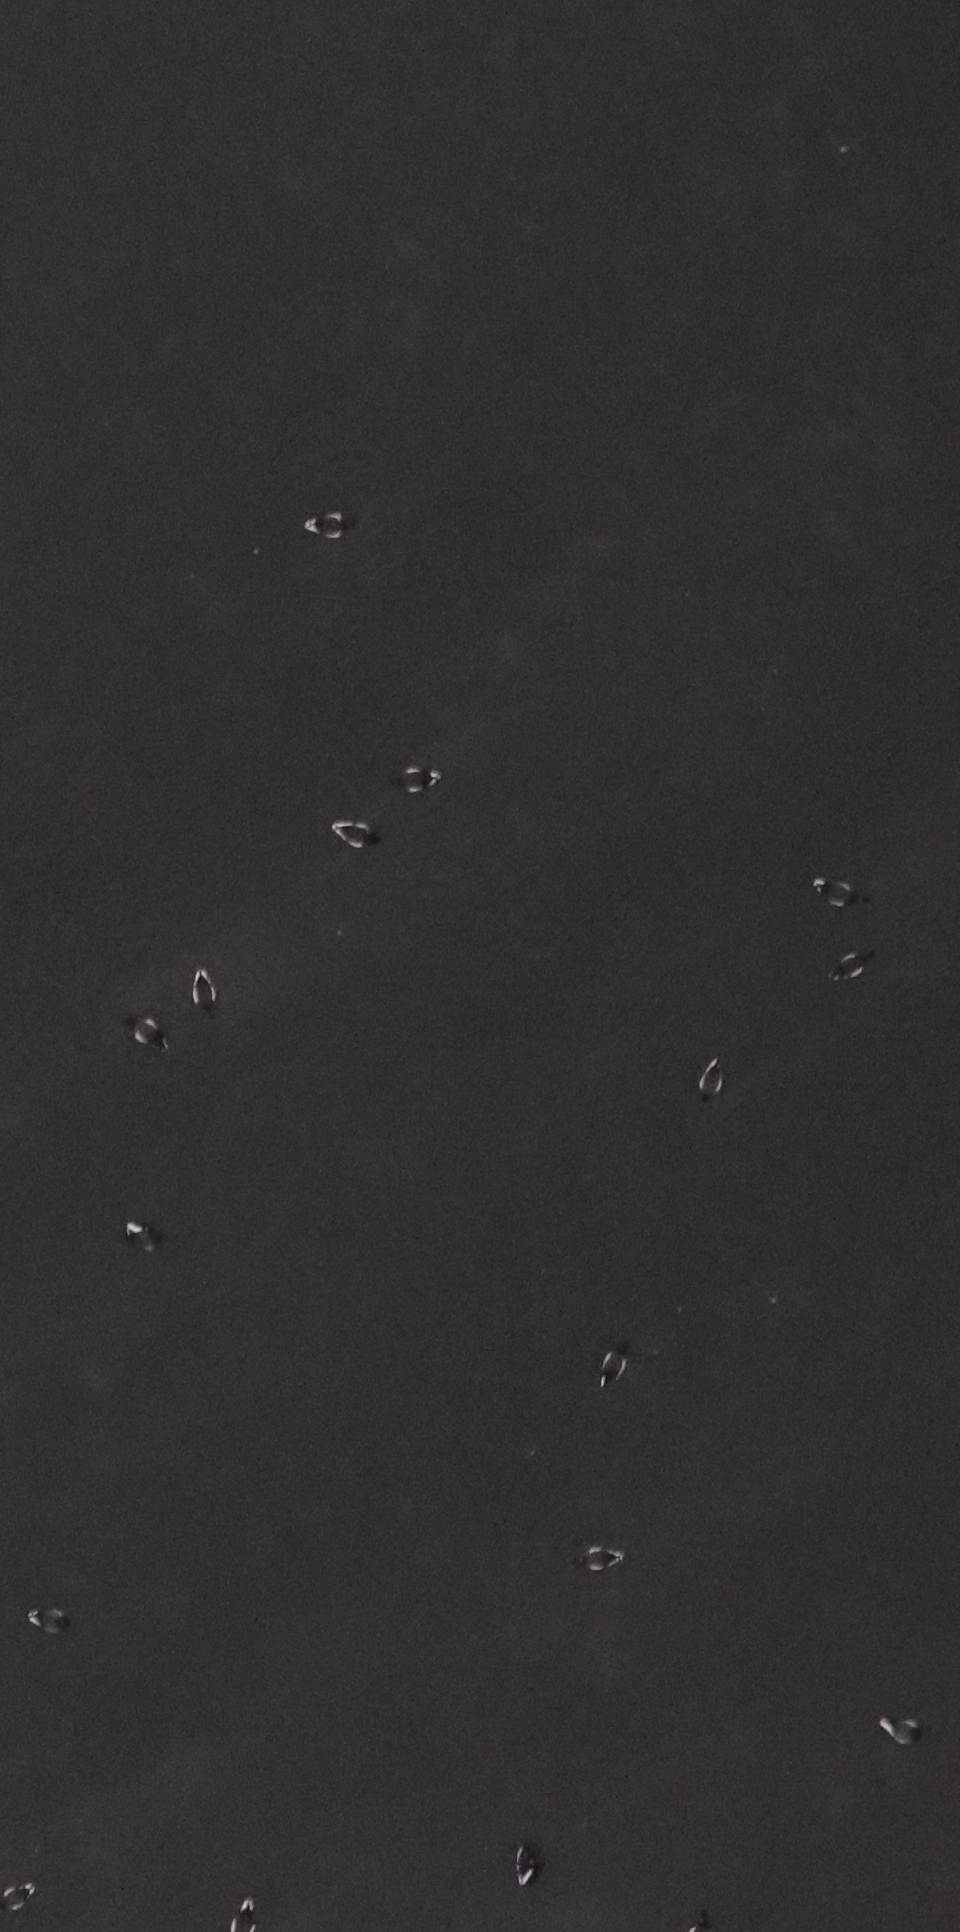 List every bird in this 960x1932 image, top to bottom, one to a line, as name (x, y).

brant (329, 524)
brant (417, 779)
brant (353, 834)
brant (838, 892)
brant (851, 965)
brant (203, 991)
brant (147, 1030)
brant (711, 1080)
brant (145, 1234)
brant (612, 1366)
brant (599, 1559)
brant (48, 1619)
brant (900, 1731)
brant (524, 1864)
brant (15, 1898)
brant (242, 1928)